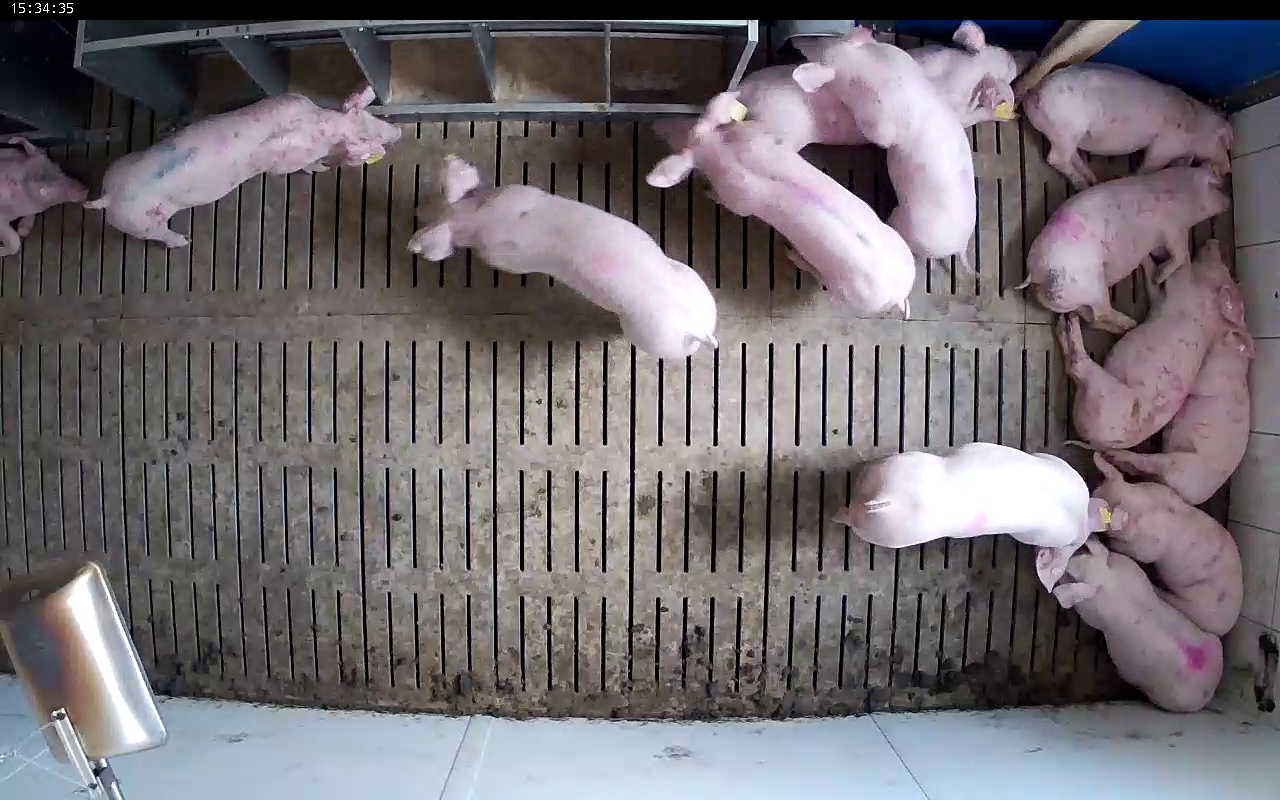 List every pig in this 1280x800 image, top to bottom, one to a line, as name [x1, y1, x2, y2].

pig [734, 22, 1039, 155]
pig [794, 27, 980, 276]
pig [1016, 59, 1236, 193]
pig [82, 85, 402, 251]
pig [646, 91, 917, 320]
pig [1, 136, 88, 255]
pig [408, 152, 720, 365]
pig [1013, 166, 1233, 336]
pig [1055, 236, 1244, 453]
pig [1102, 321, 1257, 505]
pig [832, 440, 1115, 593]
pig [1090, 451, 1245, 639]
pig [1051, 531, 1225, 714]